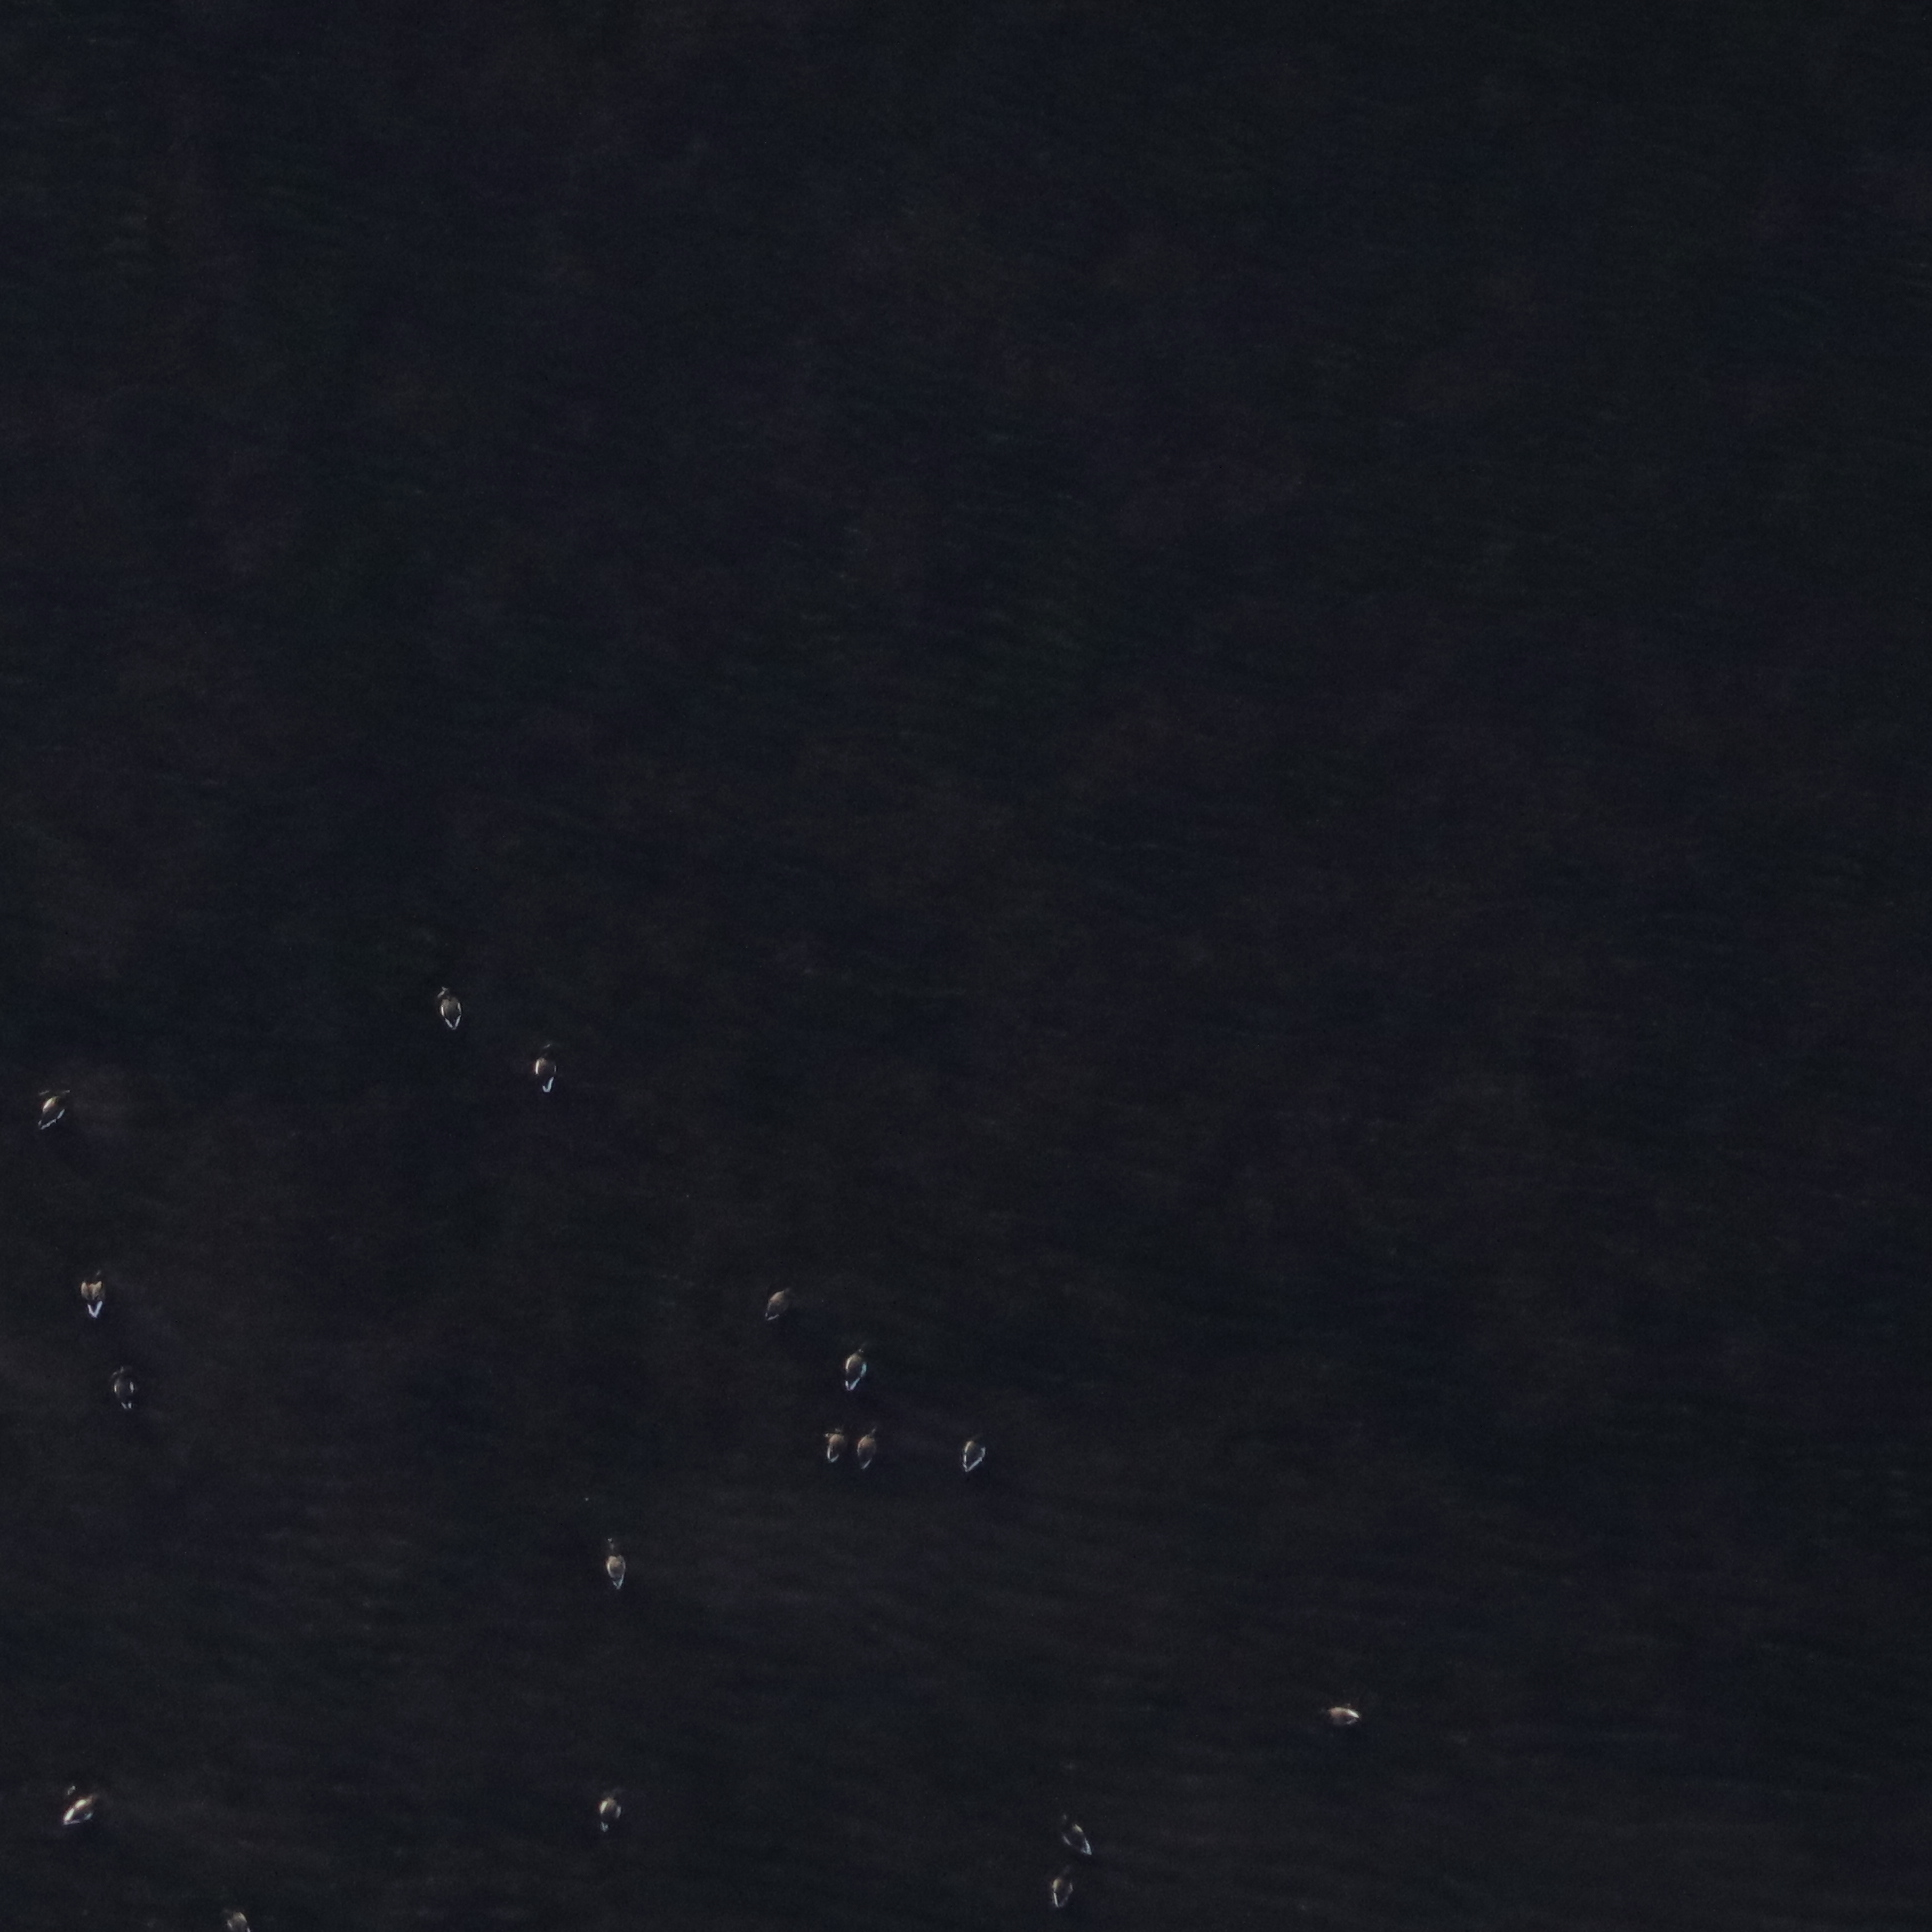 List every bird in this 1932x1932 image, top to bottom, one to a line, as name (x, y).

brant (448, 1007)
brant (545, 1069)
brant (51, 1110)
brant (91, 1294)
brant (777, 1305)
brant (855, 1371)
brant (123, 1389)
brant (869, 1445)
brant (830, 1446)
brant (973, 1453)
brant (615, 1566)
brant (1342, 1715)
brant (80, 1808)
brant (611, 1811)
brant (1078, 1838)
brant (1064, 1889)
brant (238, 1926)